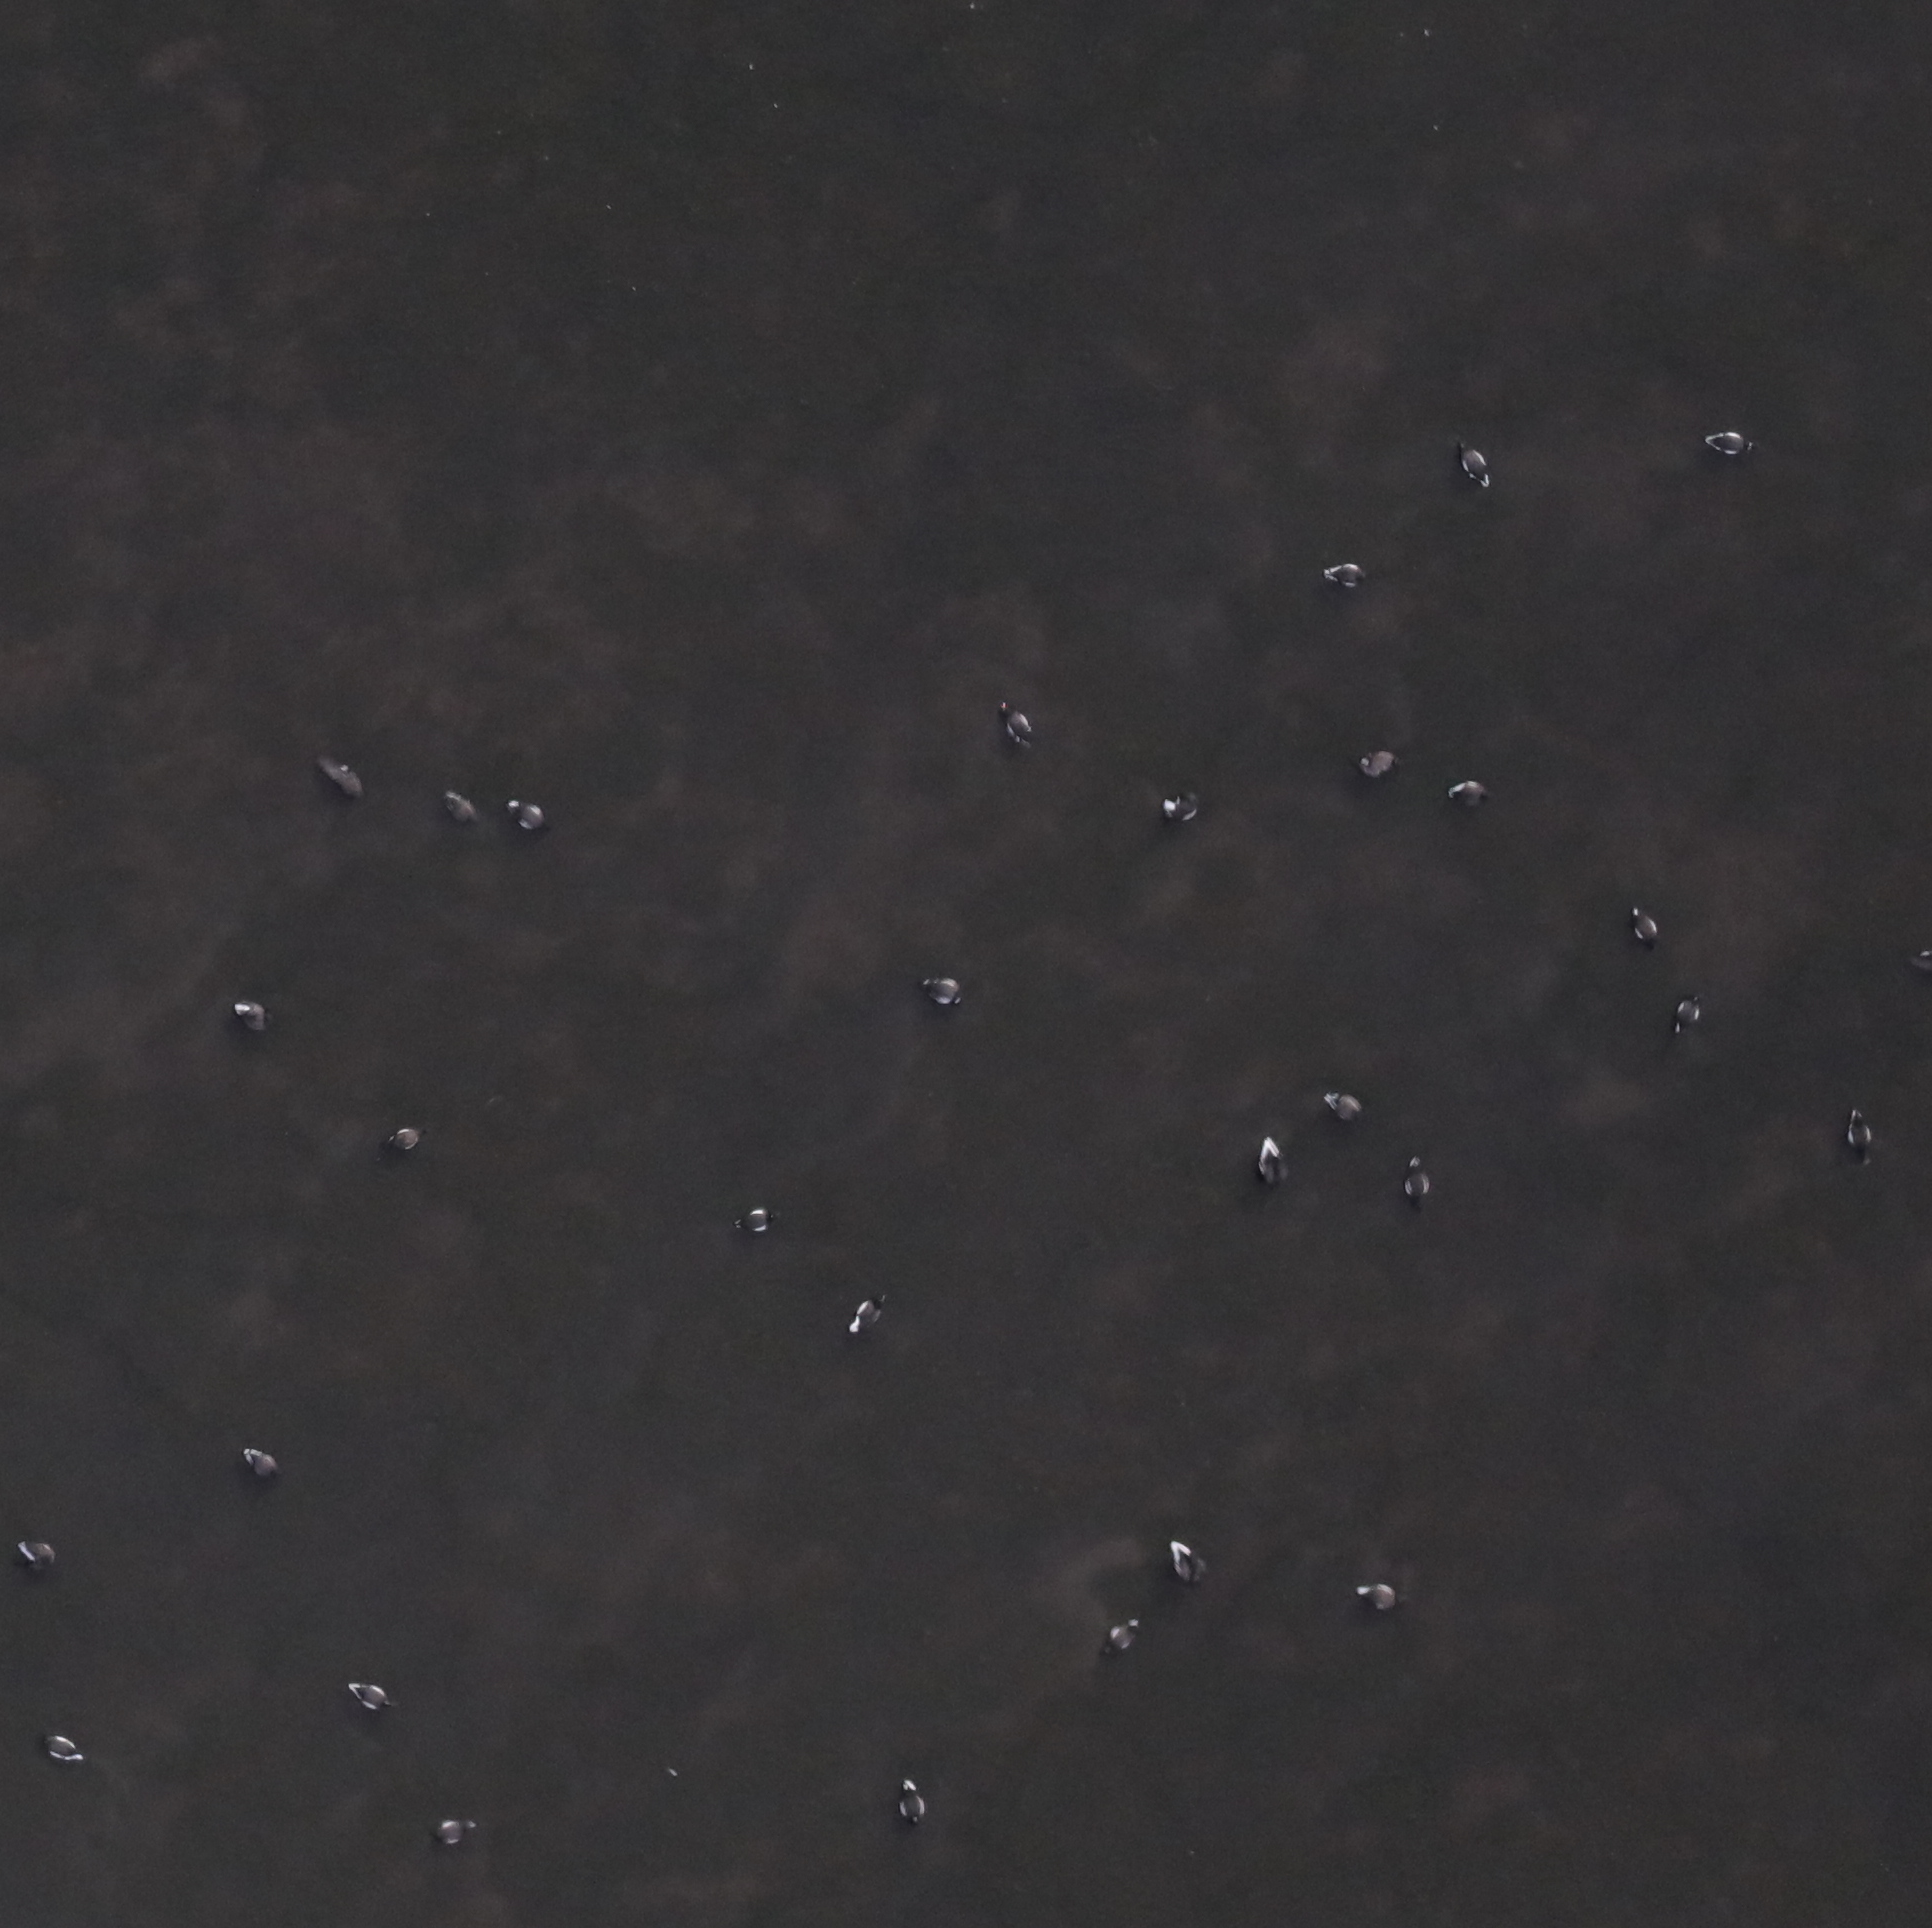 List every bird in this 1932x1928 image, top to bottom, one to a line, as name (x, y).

brant (1726, 450)
brant (1474, 464)
brant (1350, 568)
brant (1015, 726)
brant (1382, 759)
brant (343, 780)
brant (1468, 796)
brant (1182, 808)
brant (460, 811)
brant (529, 817)
brant (1645, 928)
brant (945, 991)
brant (1687, 1014)
brant (252, 1015)
brant (1347, 1108)
brant (1860, 1136)
brant (405, 1139)
brant (1271, 1163)
brant (1418, 1185)
brant (759, 1221)
brant (869, 1308)
brant (260, 1464)
brant (39, 1555)
brant (1186, 1564)
brant (1382, 1597)
brant (1122, 1640)
brant (372, 1692)
brant (59, 1753)
brant (913, 1806)
brant (454, 1835)